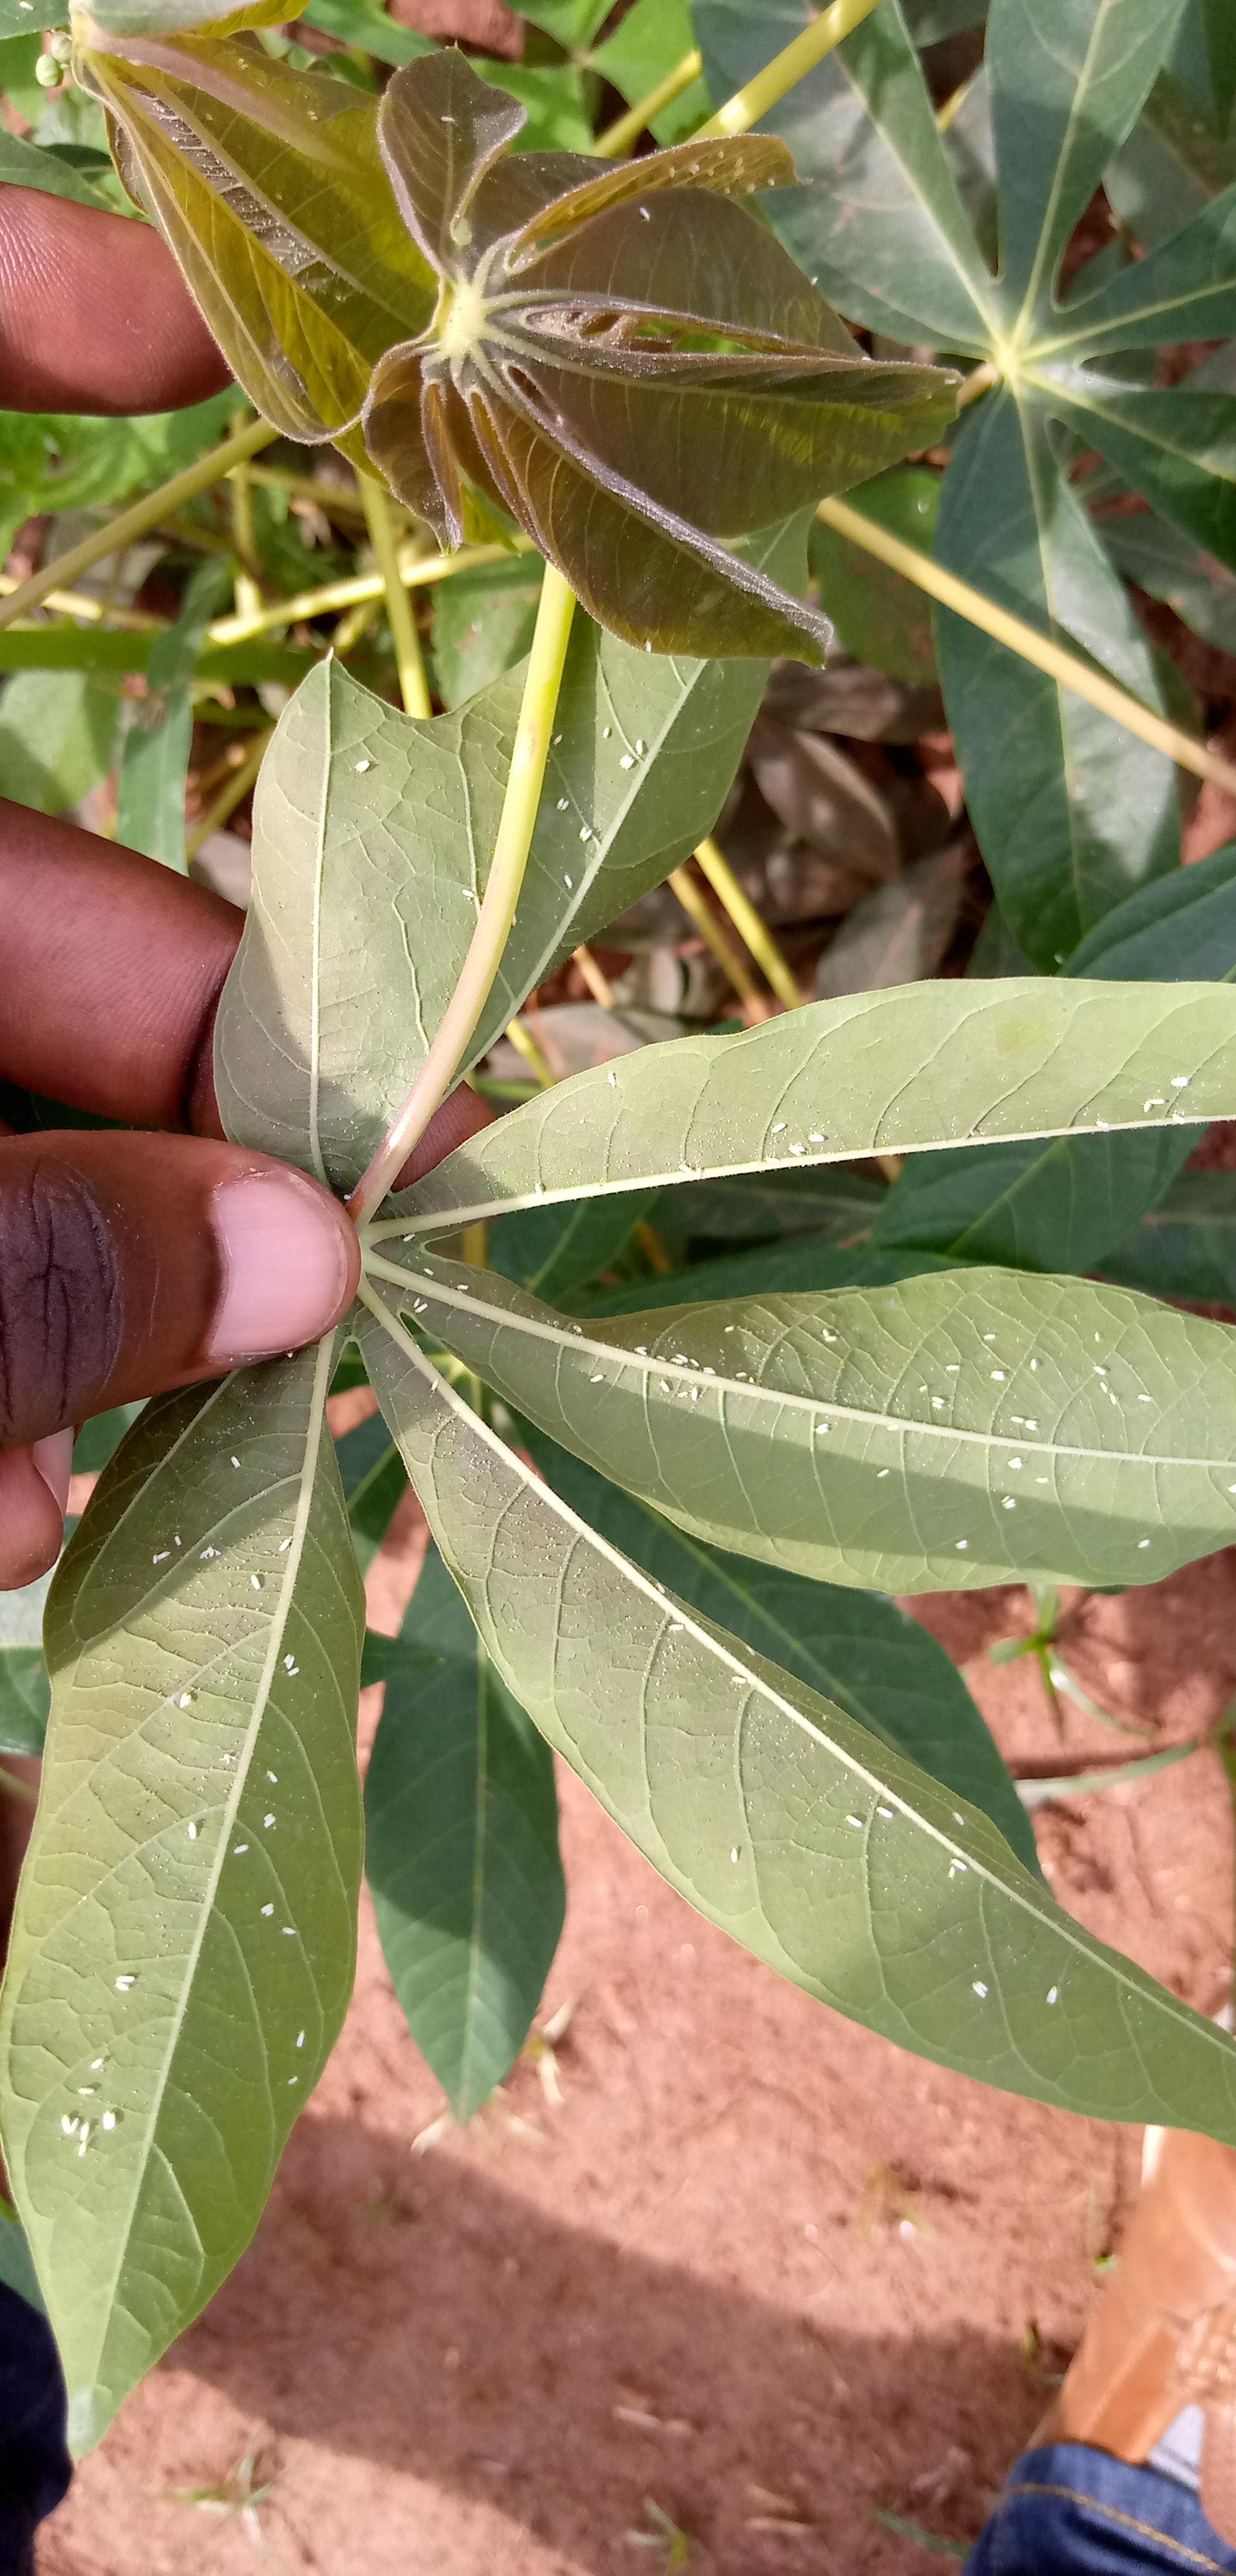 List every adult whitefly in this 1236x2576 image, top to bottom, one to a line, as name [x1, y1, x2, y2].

whitefly [17, 1, 40, 15]
whitefly [436, 111, 458, 128]
whitefly [635, 200, 655, 226]
whitefly [644, 637, 655, 656]
whitefly [599, 724, 612, 741]
whitefly [552, 732, 563, 748]
whitefly [634, 735, 645, 757]
whitefly [618, 753, 629, 766]
whitefly [621, 755, 632, 769]
whitefly [625, 758, 634, 772]
whitefly [355, 759, 369, 774]
whitefly [359, 762, 371, 775]
whitefly [556, 797, 564, 811]
whitefly [561, 799, 570, 813]
whitefly [579, 826, 587, 840]
whitefly [581, 829, 594, 844]
whitefly [562, 872, 574, 891]
whitefly [458, 887, 476, 900]
whitefly [606, 1070, 618, 1089]
whitefly [1167, 1073, 1189, 1082]
whitefly [1169, 1081, 1192, 1088]
whitefly [1148, 1097, 1168, 1106]
whitefly [1143, 1099, 1152, 1114]
whitefly [1170, 1112, 1188, 1126]
whitefly [1093, 1117, 1112, 1130]
whitefly [767, 1121, 789, 1135]
whitefly [805, 1132, 827, 1144]
whitefly [789, 1142, 805, 1153]
whitefly [787, 1147, 801, 1158]
whitefly [763, 1153, 782, 1166]
whitefly [675, 1160, 695, 1176]
whitefly [531, 1179, 547, 1197]
whitefly [341, 1193, 355, 1202]
whitefly [400, 1231, 416, 1244]
whitefly [420, 1265, 435, 1278]
whitefly [454, 1282, 470, 1292]
whitefly [410, 1296, 421, 1309]
whitefly [413, 1302, 429, 1316]
whitefly [570, 1323, 585, 1335]
whitefly [721, 1323, 736, 1334]
whitefly [820, 1328, 830, 1338]
whitefly [1092, 1329, 1102, 1345]
whitefly [981, 1330, 998, 1342]
whitefly [822, 1336, 841, 1344]
whitefly [633, 1343, 650, 1358]
whitefly [285, 1350, 295, 1360]
whitefly [674, 1353, 689, 1365]
whitefly [654, 1354, 667, 1362]
whitefly [1028, 1354, 1040, 1375]
whitefly [669, 1357, 684, 1365]
whitefly [689, 1357, 700, 1369]
whitefly [942, 1361, 962, 1373]
whitefly [1091, 1364, 1109, 1377]
whitefly [701, 1367, 712, 1370]
whitefly [989, 1368, 1006, 1374]
whitefly [702, 1369, 716, 1376]
whitefly [732, 1370, 748, 1379]
whitefly [587, 1371, 607, 1387]
whitefly [989, 1373, 1007, 1383]
whitefly [747, 1375, 758, 1385]
whitefly [657, 1377, 671, 1394]
whitefly [430, 1378, 441, 1394]
whitefly [1098, 1380, 1109, 1394]
whitefly [917, 1382, 930, 1393]
whitefly [689, 1385, 699, 1403]
whitefly [675, 1390, 690, 1399]
whitefly [1107, 1391, 1120, 1408]
whitefly [1134, 1392, 1156, 1405]
whitefly [931, 1396, 948, 1405]
whitefly [930, 1402, 942, 1411]
whitefly [1007, 1412, 1025, 1425]
whitefly [1024, 1418, 1040, 1425]
whitefly [884, 1421, 902, 1435]
whitefly [815, 1422, 829, 1432]
whitefly [1024, 1425, 1038, 1432]
whitefly [816, 1427, 829, 1435]
whitefly [229, 1455, 242, 1471]
whitefly [1007, 1456, 1022, 1466]
whitefly [1010, 1461, 1022, 1470]
whitefly [873, 1465, 892, 1480]
whitefly [1033, 1475, 1050, 1484]
whitefly [1000, 1494, 1011, 1504]
whitefly [1000, 1498, 1015, 1507]
whitefly [173, 1533, 184, 1548]
whitefly [277, 1537, 294, 1554]
whitefly [1134, 1537, 1153, 1553]
whitefly [953, 1539, 968, 1546]
whitefly [195, 1542, 227, 1562]
whitefly [955, 1544, 969, 1549]
whitefly [156, 1549, 173, 1561]
whitefly [151, 1551, 158, 1566]
whitefly [249, 1572, 263, 1592]
whitefly [653, 1580, 668, 1595]
whitefly [665, 1622, 687, 1633]
whitefly [742, 1642, 758, 1660]
whitefly [281, 1653, 292, 1665]
whitefly [288, 1653, 295, 1671]
whitefly [286, 1666, 301, 1678]
whitefly [728, 1672, 749, 1687]
whitefly [178, 1691, 187, 1710]
whitefly [185, 1692, 192, 1708]
whitefly [217, 1750, 239, 1766]
whitefly [265, 1768, 281, 1786]
whitefly [874, 1803, 894, 1821]
whitefly [950, 1810, 967, 1827]
whitefly [841, 1811, 866, 1831]
whitefly [261, 1812, 274, 1821]
whitefly [263, 1816, 277, 1830]
whitefly [185, 1817, 201, 1840]
whitefly [232, 1841, 250, 1857]
whitefly [727, 1844, 743, 1865]
whitefly [950, 1857, 968, 1872]
whitefly [947, 1864, 956, 1881]
whitefly [259, 1902, 275, 1916]
whitefly [265, 1907, 275, 1919]
whitefly [279, 1925, 300, 1938]
whitefly [115, 1974, 136, 1982]
whitefly [977, 1980, 990, 1993]
whitefly [971, 1981, 987, 2000]
whitefly [113, 1982, 131, 1993]
whitefly [1044, 1984, 1058, 2006]
whitefly [294, 2025, 308, 2050]
whitefly [88, 2053, 106, 2070]
whitefly [285, 2074, 303, 2087]
whitefly [76, 2085, 97, 2097]
whitefly [102, 2107, 110, 2133]
whitefly [109, 2108, 118, 2130]
whitefly [60, 2112, 71, 2135]
whitefly [71, 2115, 80, 2134]
whitefly [78, 2118, 91, 2142]
whitefly [77, 2139, 89, 2159]